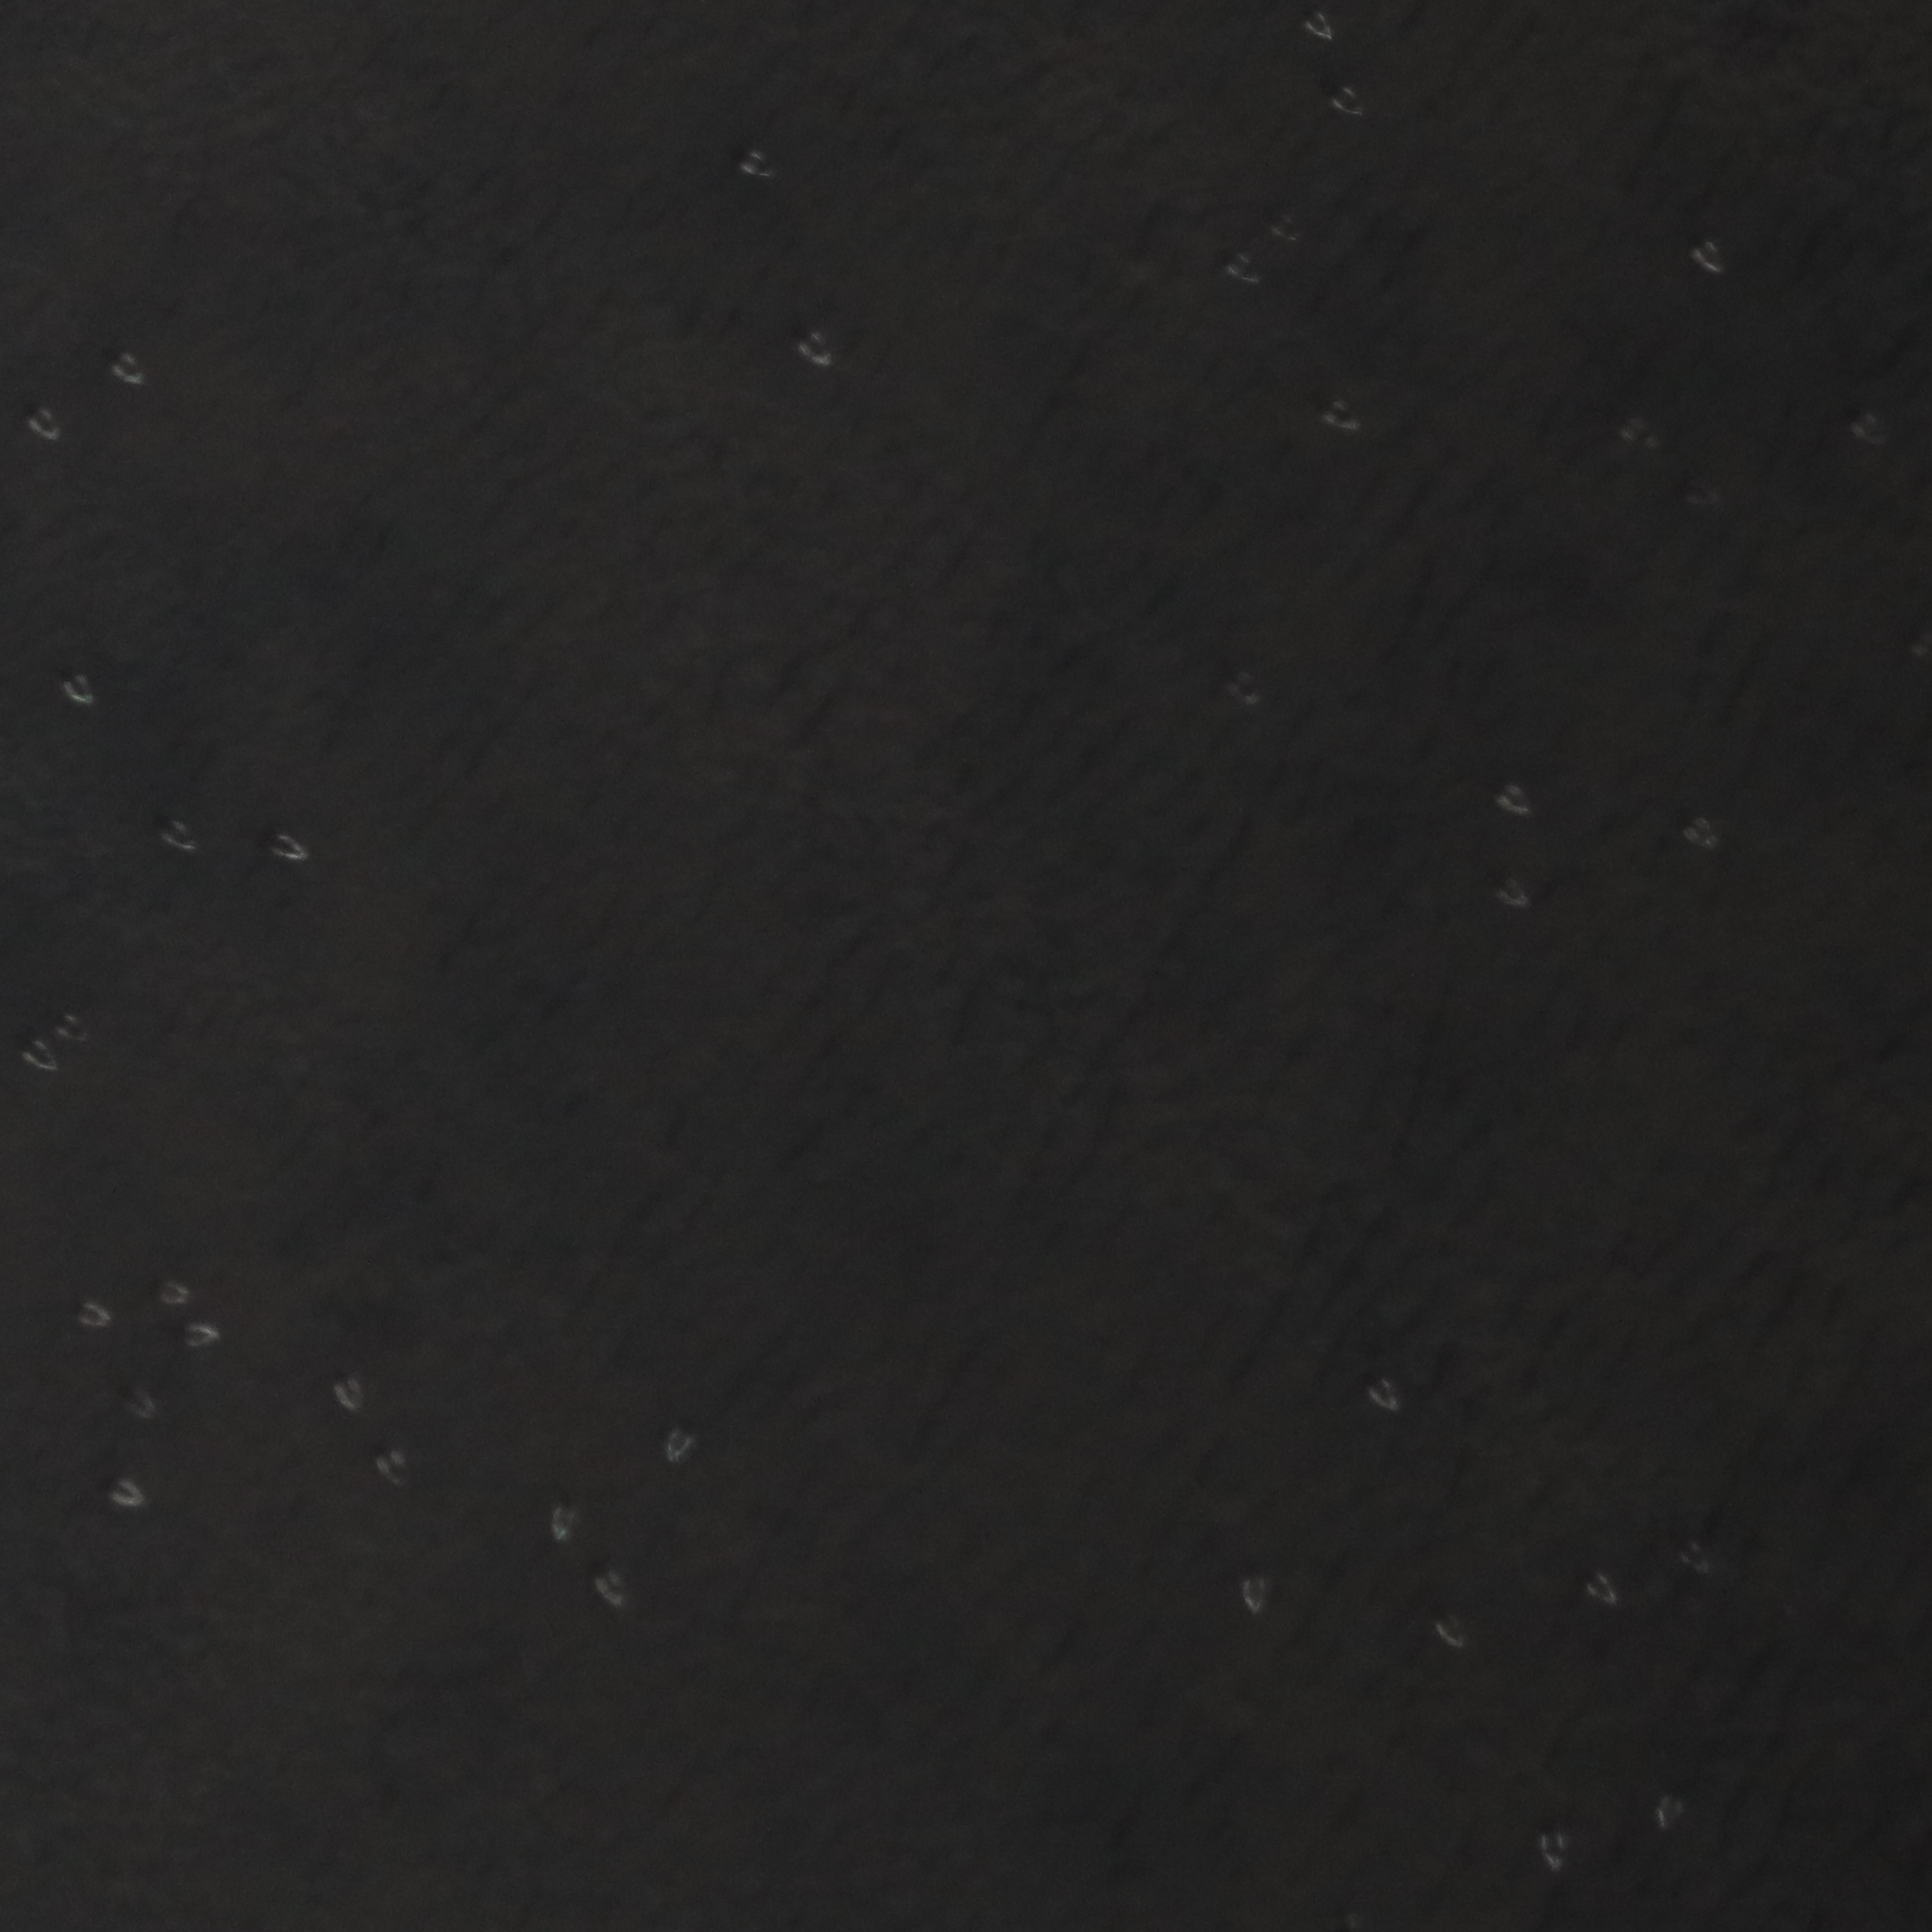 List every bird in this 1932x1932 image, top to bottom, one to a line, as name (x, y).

brant (1323, 20)
brant (1342, 89)
brant (752, 170)
brant (1287, 229)
brant (1706, 251)
brant (1235, 265)
brant (813, 351)
brant (122, 372)
brant (1346, 417)
brant (1865, 417)
brant (42, 422)
brant (1634, 434)
brant (1699, 490)
brant (83, 681)
brant (1251, 694)
brant (1511, 810)
brant (1706, 823)
brant (180, 833)
brant (289, 848)
brant (1517, 895)
brant (76, 1019)
brant (41, 1052)
brant (175, 1297)
brant (98, 1310)
brant (195, 1338)
brant (347, 1393)
brant (1381, 1397)
brant (139, 1401)
brant (670, 1440)
brant (383, 1467)
brant (118, 1488)
brant (565, 1512)
brant (1698, 1556)
brant (610, 1590)
brant (1604, 1596)
brant (1257, 1601)
brant (1448, 1623)
brant (1670, 1812)
brant (1560, 1847)
brant (1353, 1932)